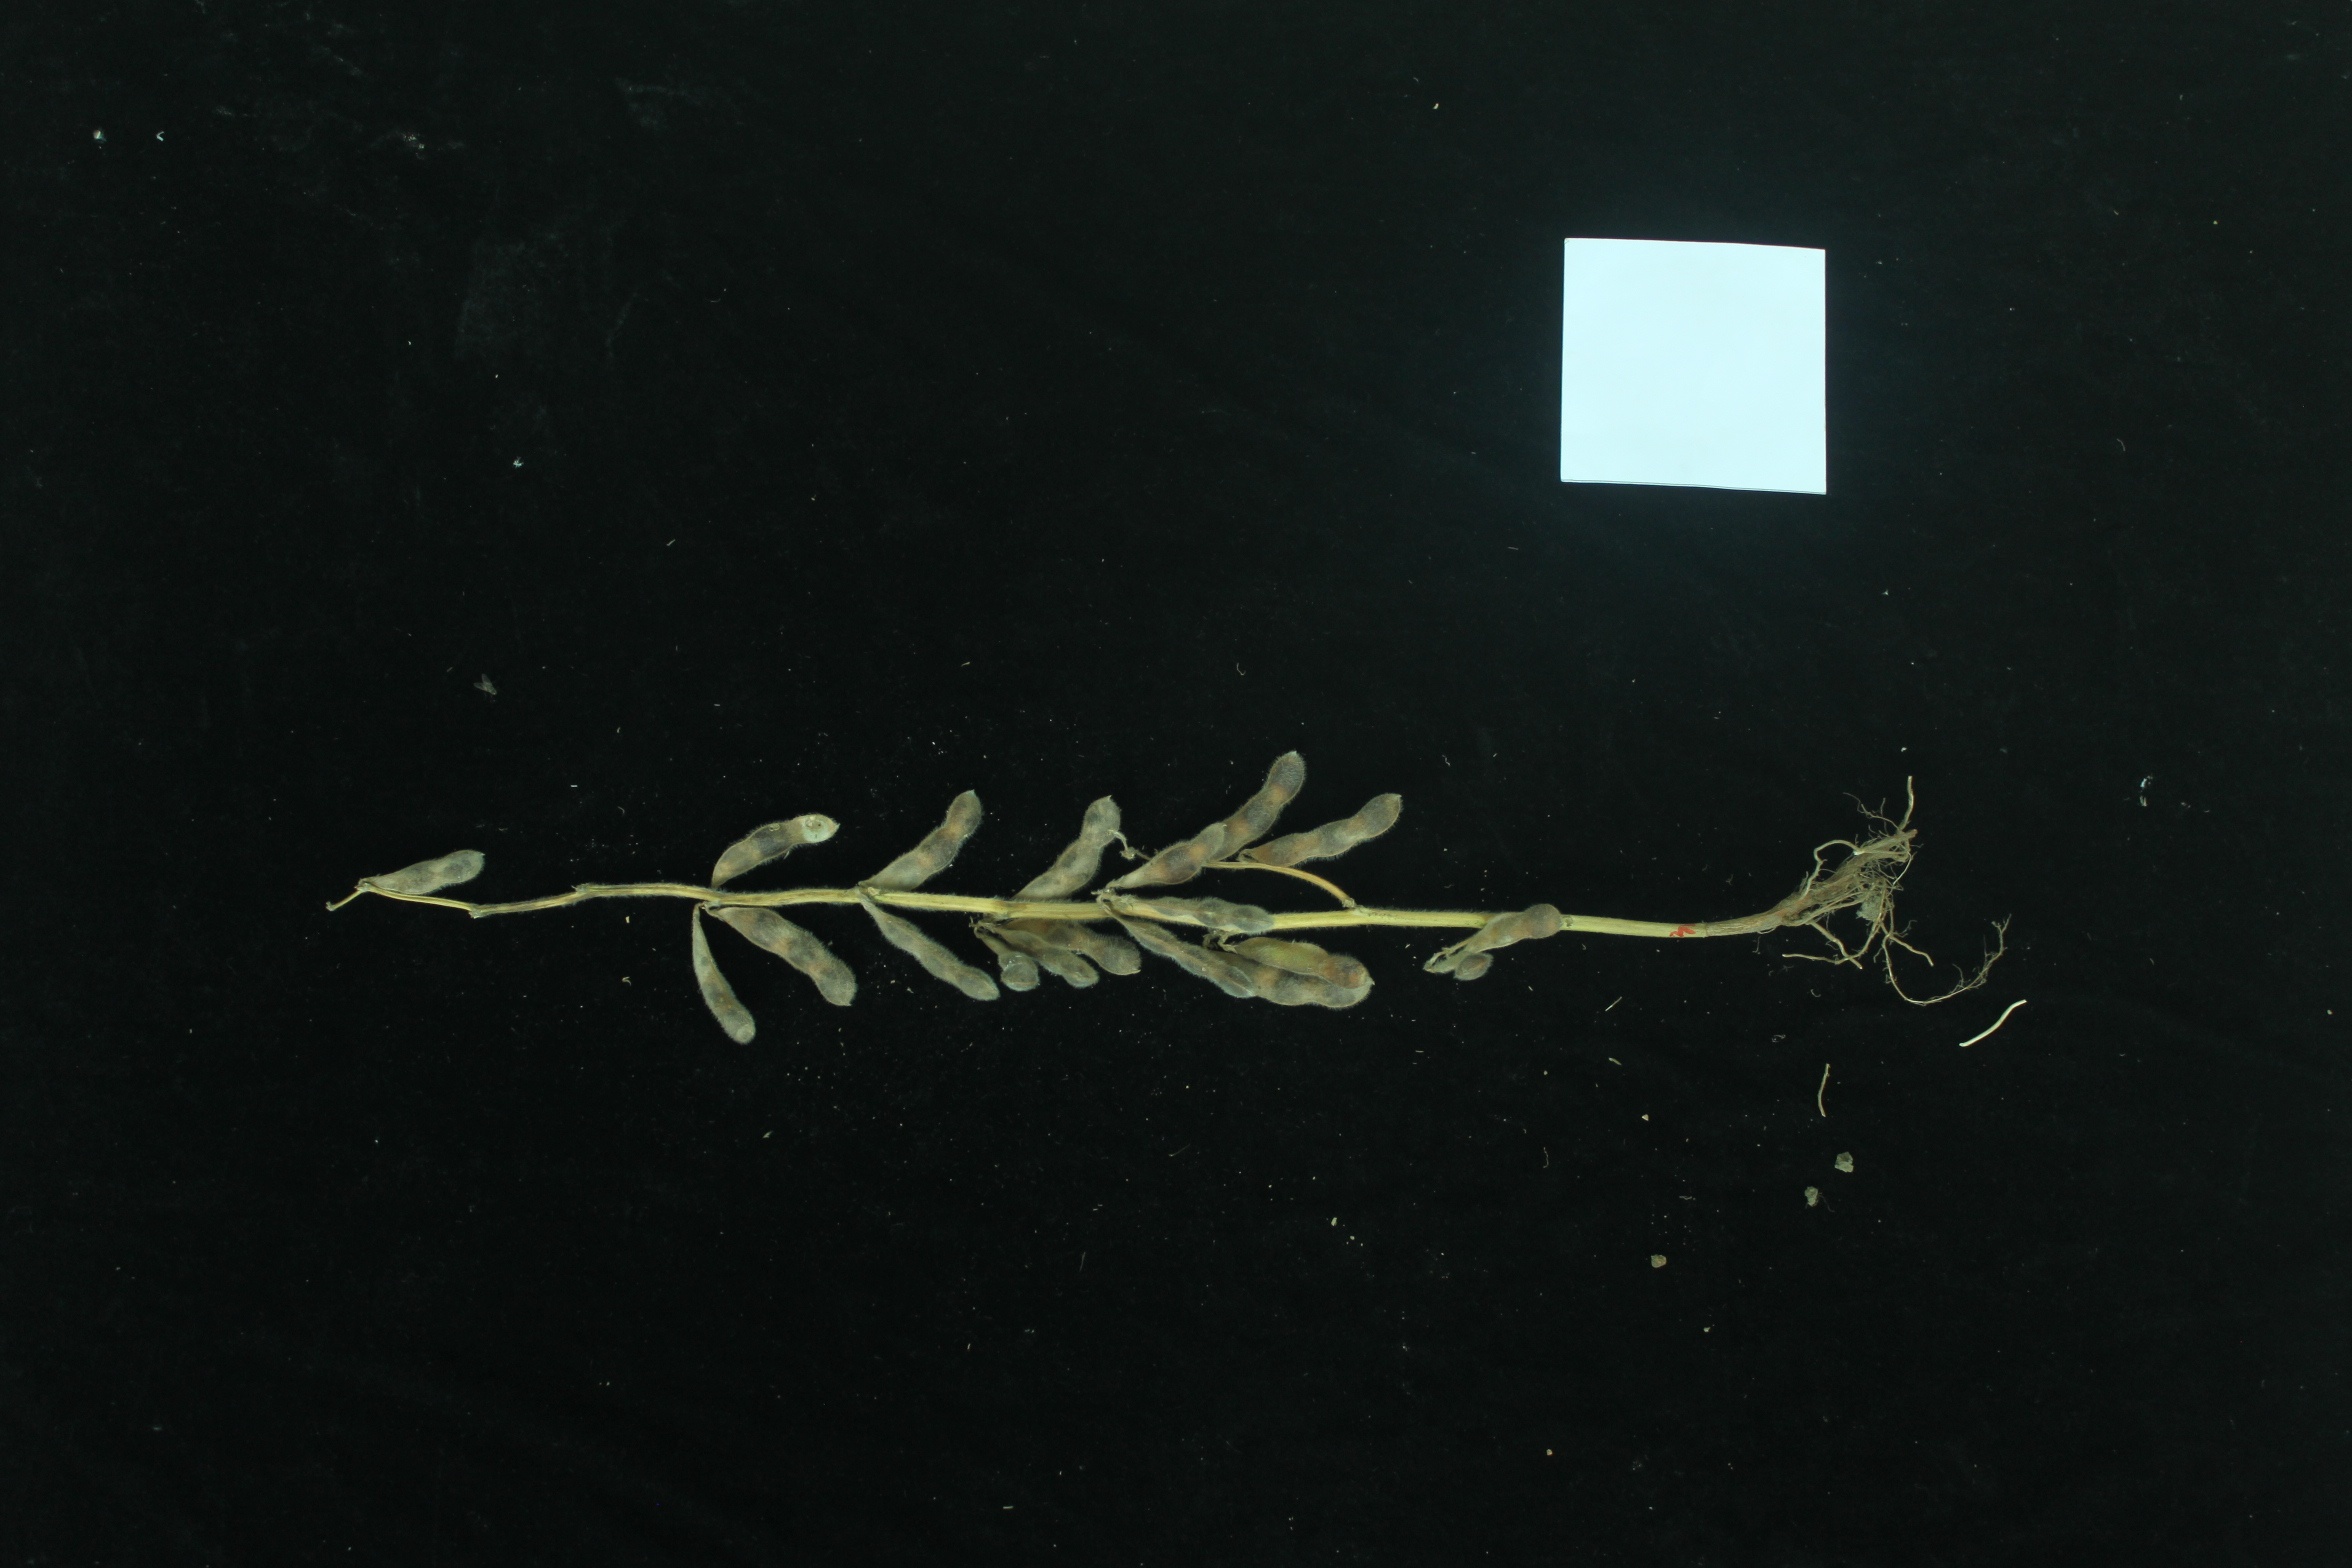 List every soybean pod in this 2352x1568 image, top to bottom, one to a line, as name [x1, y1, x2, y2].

soybean pod [1178, 751, 1303, 865]
soybean pod [857, 791, 981, 891]
soybean pod [998, 795, 1119, 904]
soybean pod [1241, 796, 1400, 867]
soybean pod [712, 817, 839, 890]
soybean pod [1105, 821, 1250, 890]
soybean pod [355, 852, 484, 897]
soybean pod [859, 895, 999, 1001]
soybean pod [1100, 896, 1273, 931]
soybean pod [1425, 904, 1564, 973]
soybean pod [691, 905, 756, 1044]
soybean pod [701, 906, 857, 1006]
soybean pod [1113, 915, 1254, 998]
soybean pod [1031, 917, 1140, 976]
soybean pod [979, 922, 1103, 954]
soybean pod [1000, 922, 1098, 987]
soybean pod [974, 929, 1037, 991]
soybean pod [1223, 941, 1372, 988]
soybean pod [1203, 942, 1372, 1008]
soybean pod [1448, 954, 1490, 979]